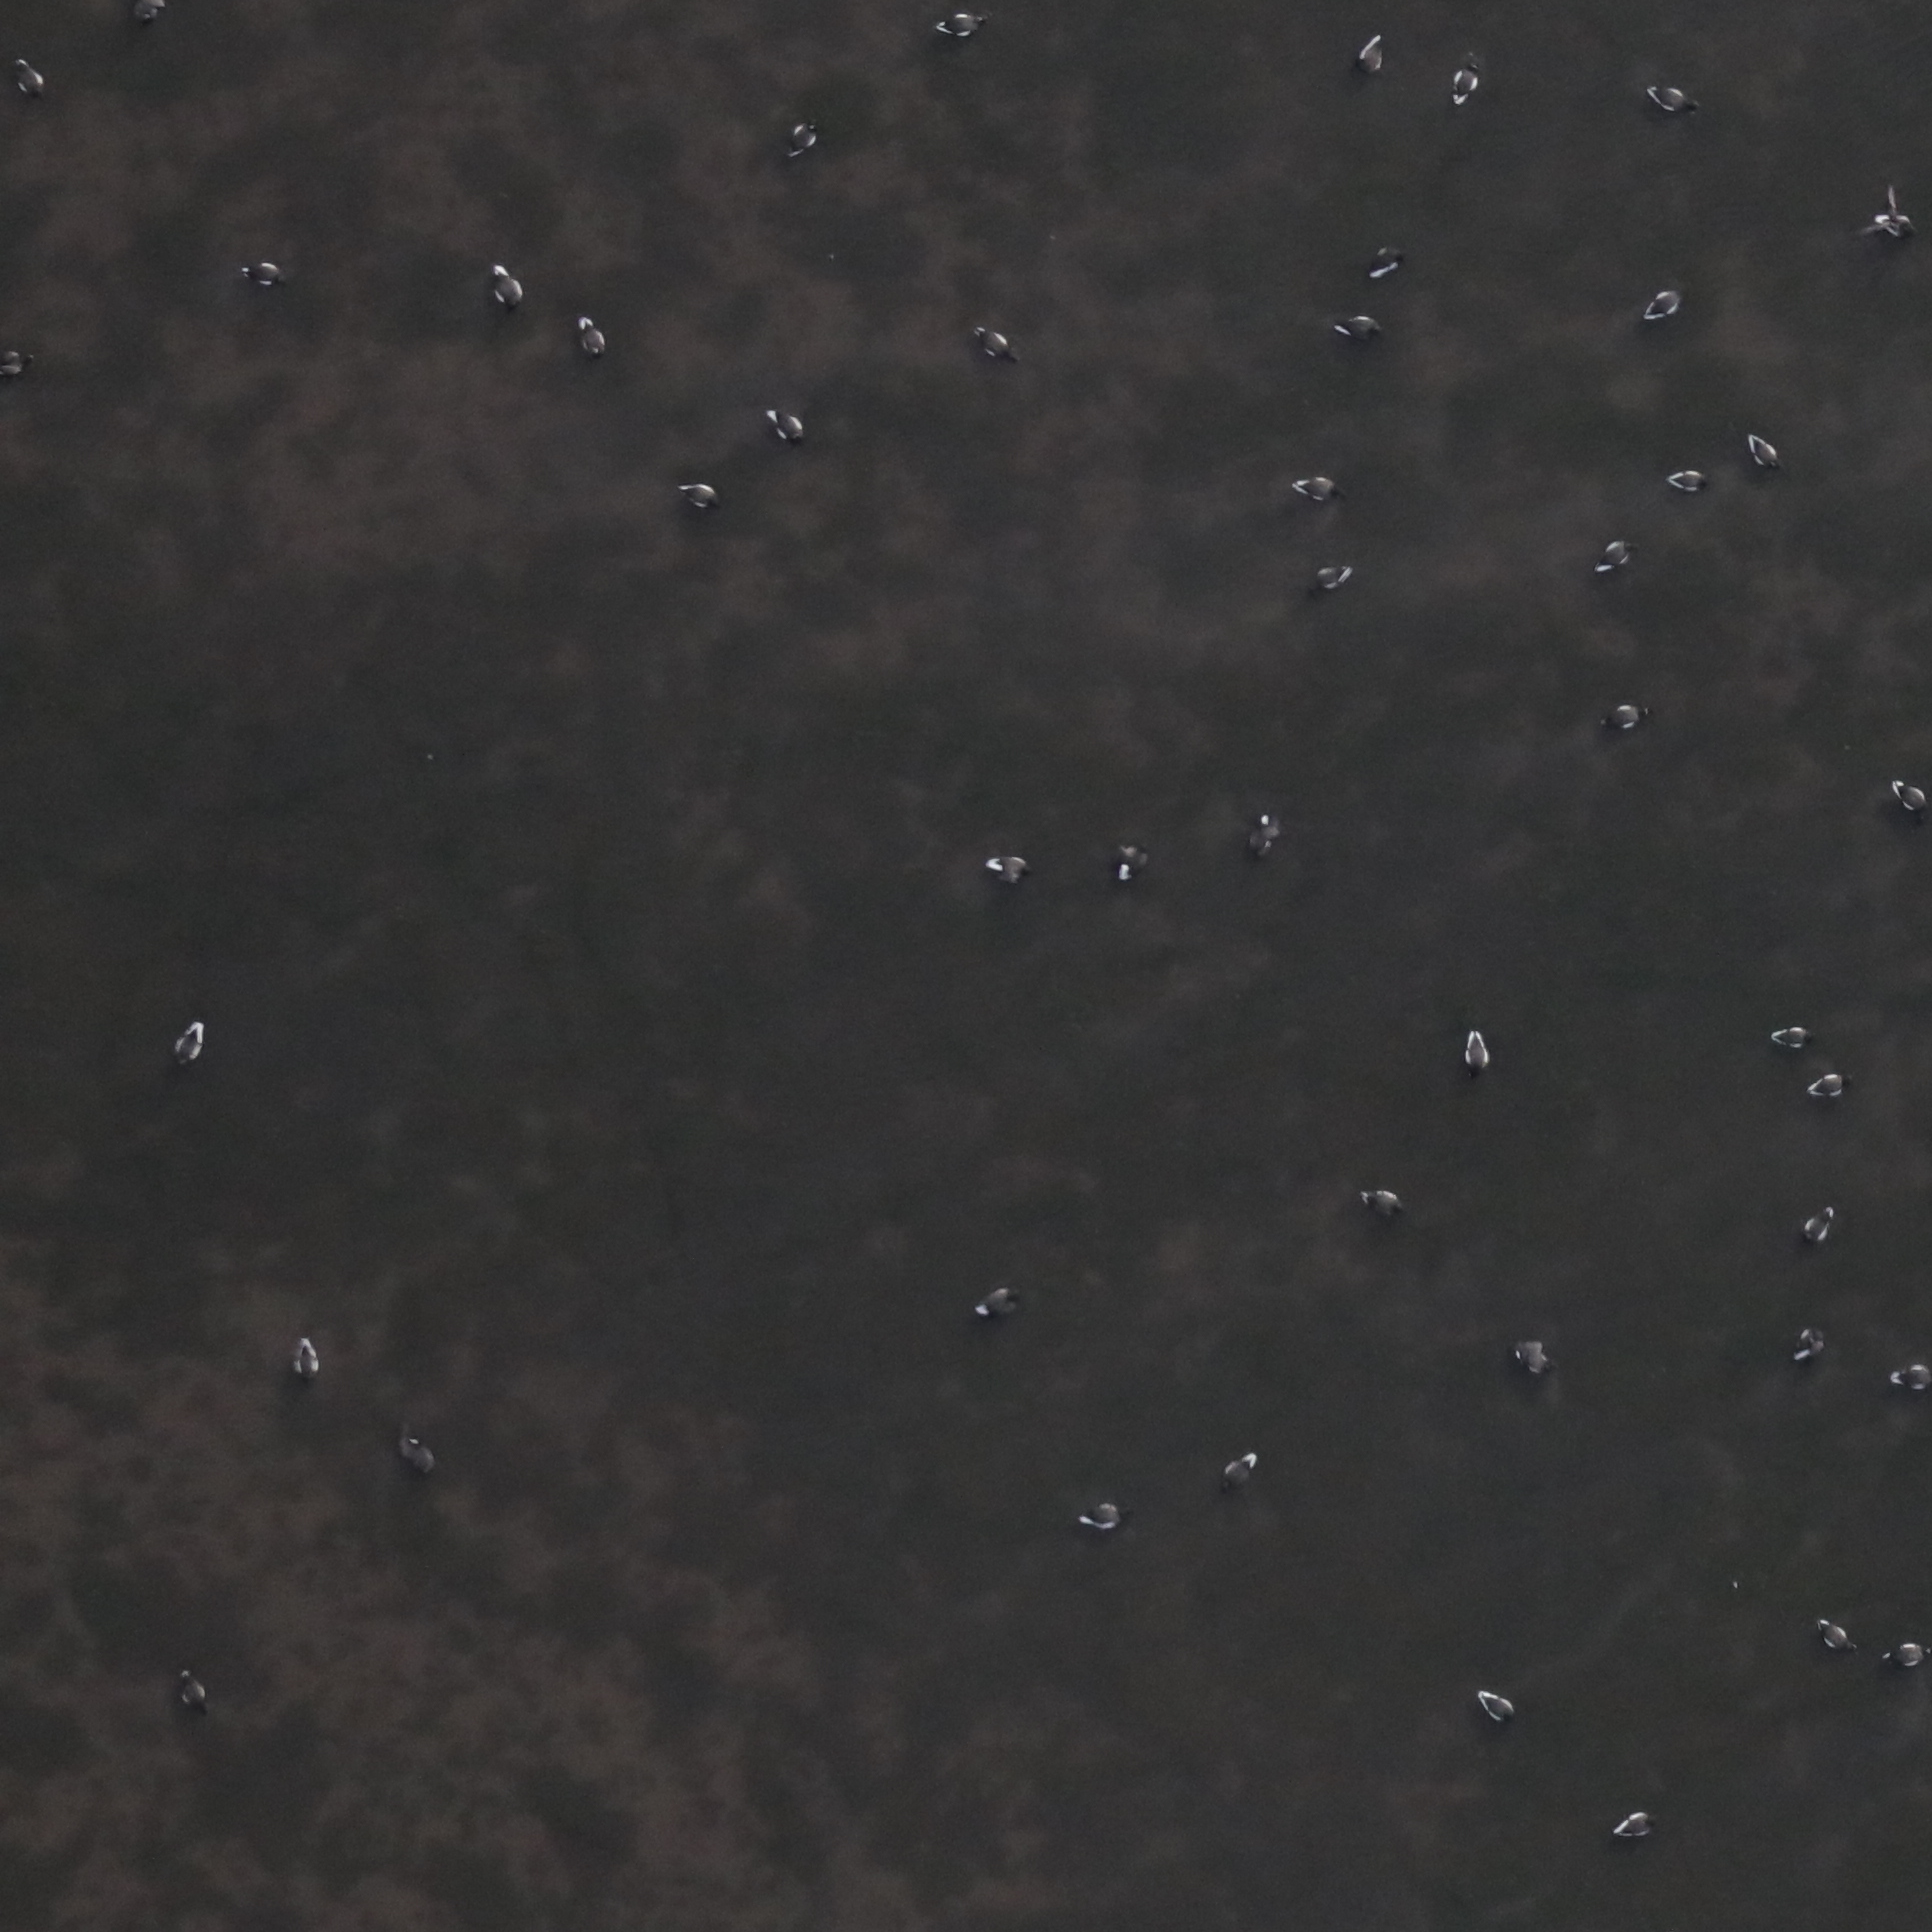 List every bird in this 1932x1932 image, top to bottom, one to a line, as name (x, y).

brant (962, 25)
brant (1370, 55)
brant (26, 80)
brant (1464, 81)
brant (1672, 100)
brant (803, 138)
brant (1892, 219)
brant (1384, 261)
brant (266, 275)
brant (508, 288)
brant (1663, 304)
brant (1355, 329)
brant (592, 340)
brant (995, 344)
brant (17, 365)
brant (789, 427)
brant (1763, 453)
brant (1689, 481)
brant (1318, 490)
brant (701, 494)
brant (1617, 556)
brant (1329, 576)
brant (1627, 717)
brant (1911, 797)
brant (1263, 835)
brant (1130, 860)
brant (1008, 867)
brant (1791, 1038)
brant (190, 1044)
brant (1477, 1054)
brant (1829, 1087)
brant (1383, 1203)
brant (1816, 1227)
brant (997, 1303)
brant (1810, 1346)
brant (1533, 1357)
brant (306, 1360)
brant (1917, 1378)
brant (417, 1456)
brant (1236, 1474)
brant (1104, 1516)
brant (1833, 1637)
brant (1911, 1654)
brant (193, 1692)
brant (1495, 1709)
brant (1633, 1824)